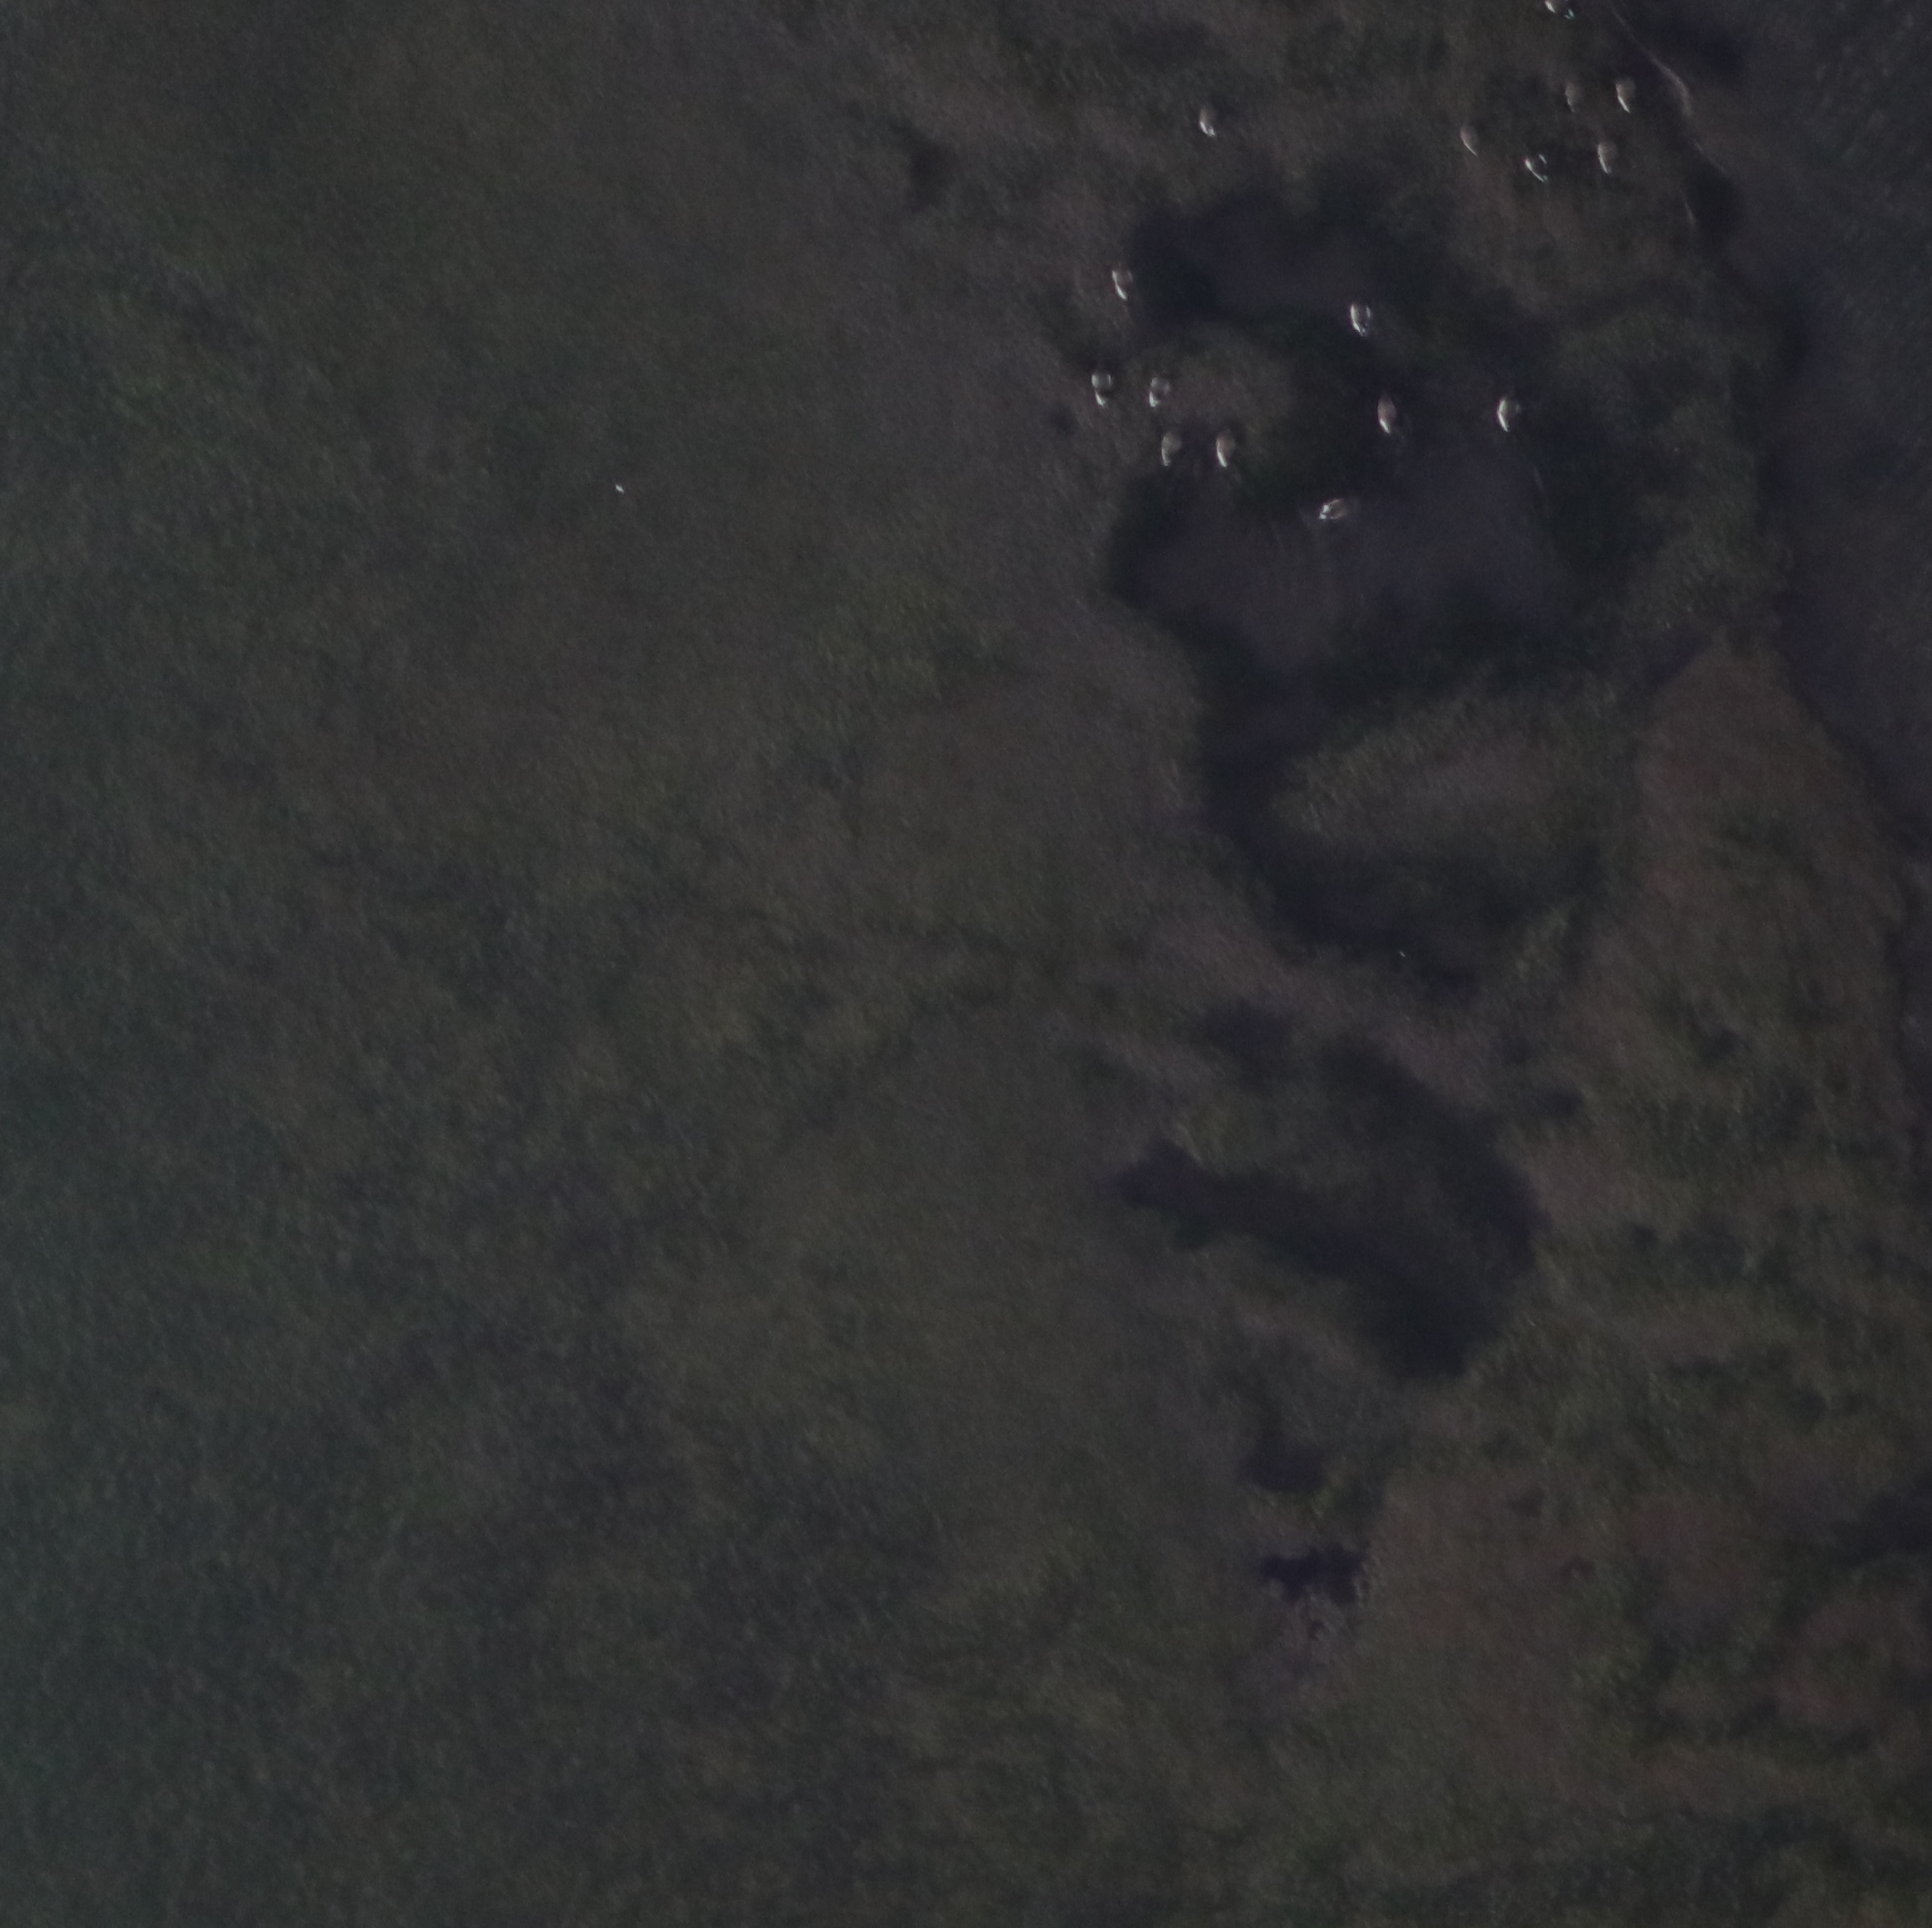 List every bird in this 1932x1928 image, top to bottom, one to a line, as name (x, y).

brant (1558, 3)
brant (1624, 92)
brant (1575, 93)
brant (1205, 121)
brant (1471, 136)
brant (1608, 153)
brant (1536, 166)
brant (1119, 279)
brant (1356, 316)
brant (1106, 383)
brant (1156, 390)
brant (1507, 411)
brant (1387, 414)
brant (1167, 444)
brant (1229, 448)
brant (1336, 508)